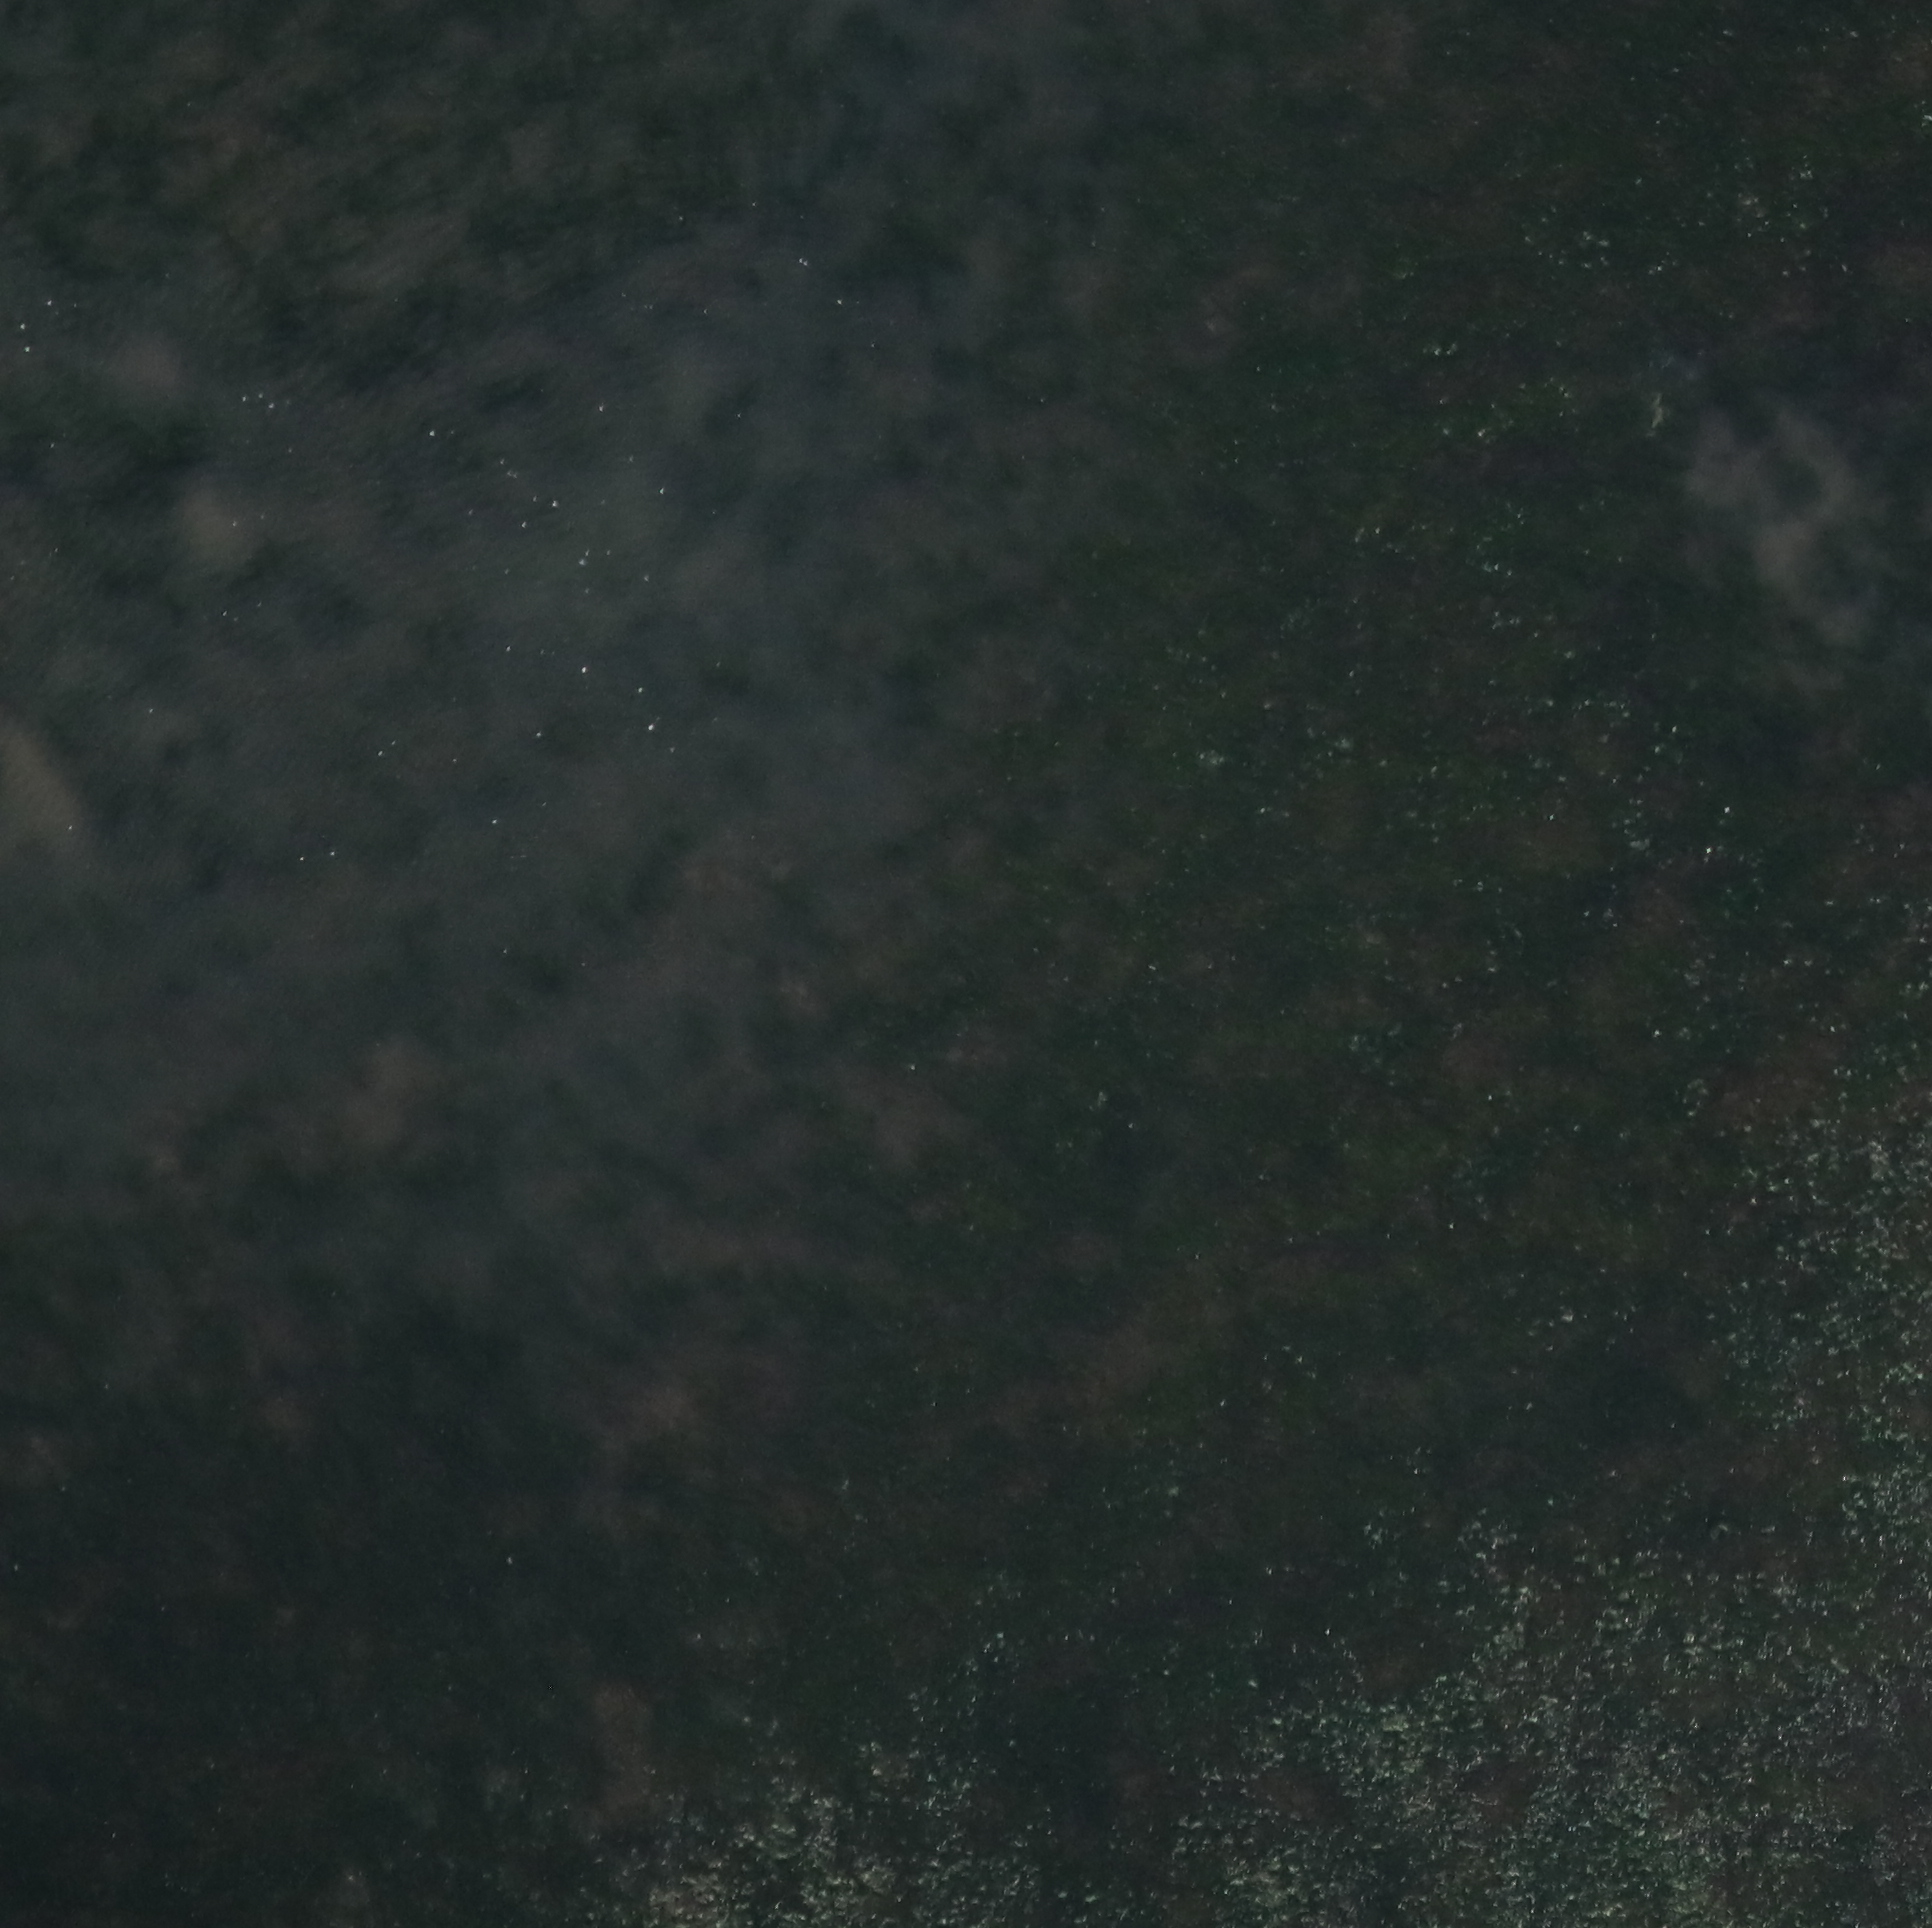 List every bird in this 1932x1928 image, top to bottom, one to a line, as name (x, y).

None